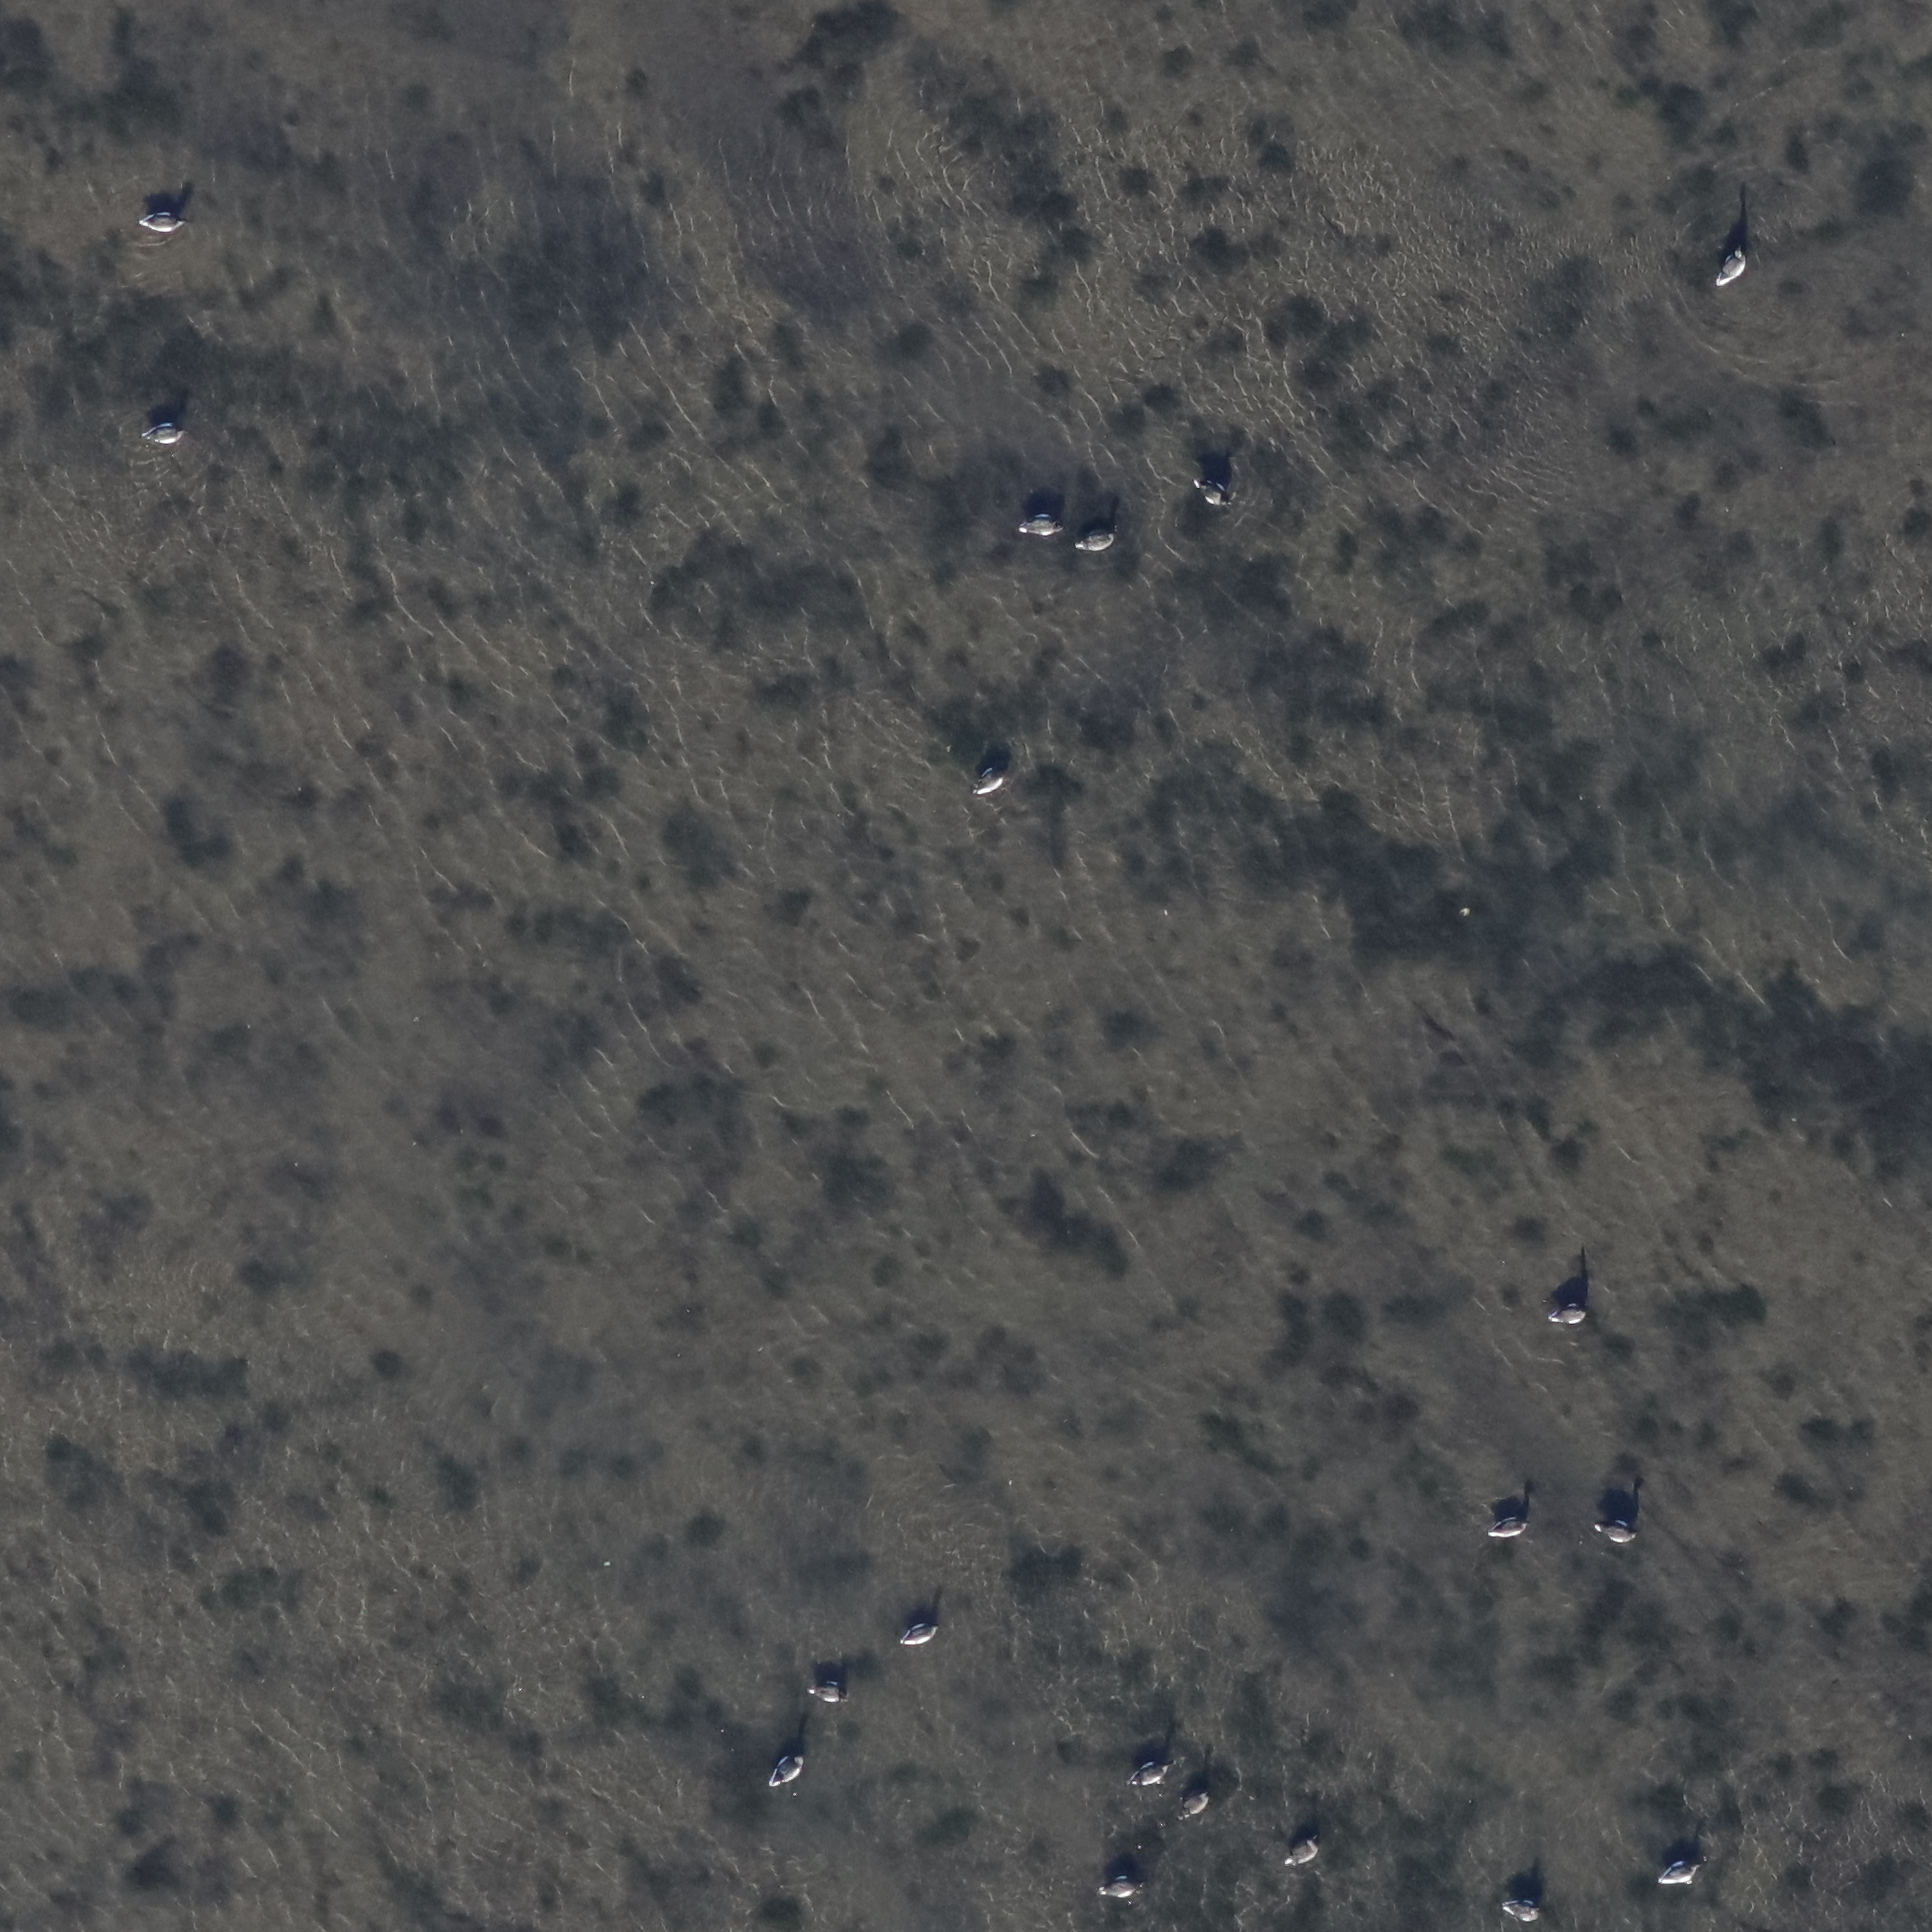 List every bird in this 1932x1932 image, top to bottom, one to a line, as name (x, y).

brant (161, 223)
brant (1731, 266)
brant (166, 432)
brant (1214, 492)
brant (1042, 523)
brant (1098, 537)
brant (992, 779)
brant (1569, 1314)
brant (1508, 1526)
brant (1617, 1531)
brant (920, 1633)
brant (827, 1693)
brant (786, 1770)
brant (1150, 1773)
brant (1198, 1802)
brant (1303, 1850)
brant (1679, 1871)
brant (1119, 1887)
brant (1523, 1910)